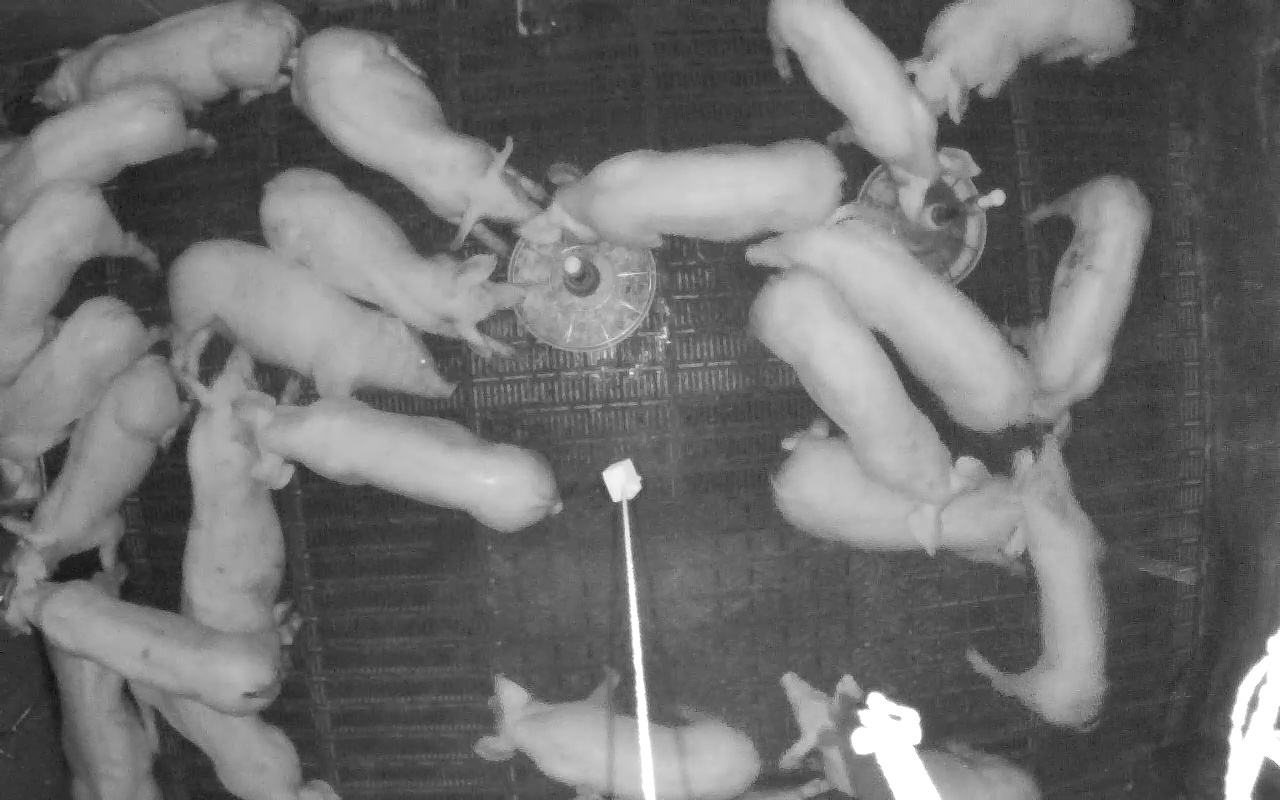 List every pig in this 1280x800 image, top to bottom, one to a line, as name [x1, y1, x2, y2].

pig [26, 0, 306, 118]
pig [767, 0, 985, 222]
pig [903, 1, 1136, 125]
pig [293, 22, 551, 262]
pig [0, 81, 220, 230]
pig [512, 139, 850, 251]
pig [259, 168, 528, 361]
pig [999, 173, 1154, 451]
pig [1, 177, 160, 392]
pig [743, 200, 1037, 433]
pig [166, 236, 462, 399]
pig [747, 265, 992, 558]
pig [0, 297, 171, 500]
pig [179, 344, 303, 634]
pig [3, 355, 193, 579]
pig [232, 392, 566, 536]
pig [768, 418, 1036, 576]
pig [961, 431, 1110, 734]
pig [0, 546, 304, 718]
pig [49, 641, 163, 798]
pig [469, 665, 762, 799]
pig [776, 671, 1043, 799]
pig [128, 680, 345, 799]